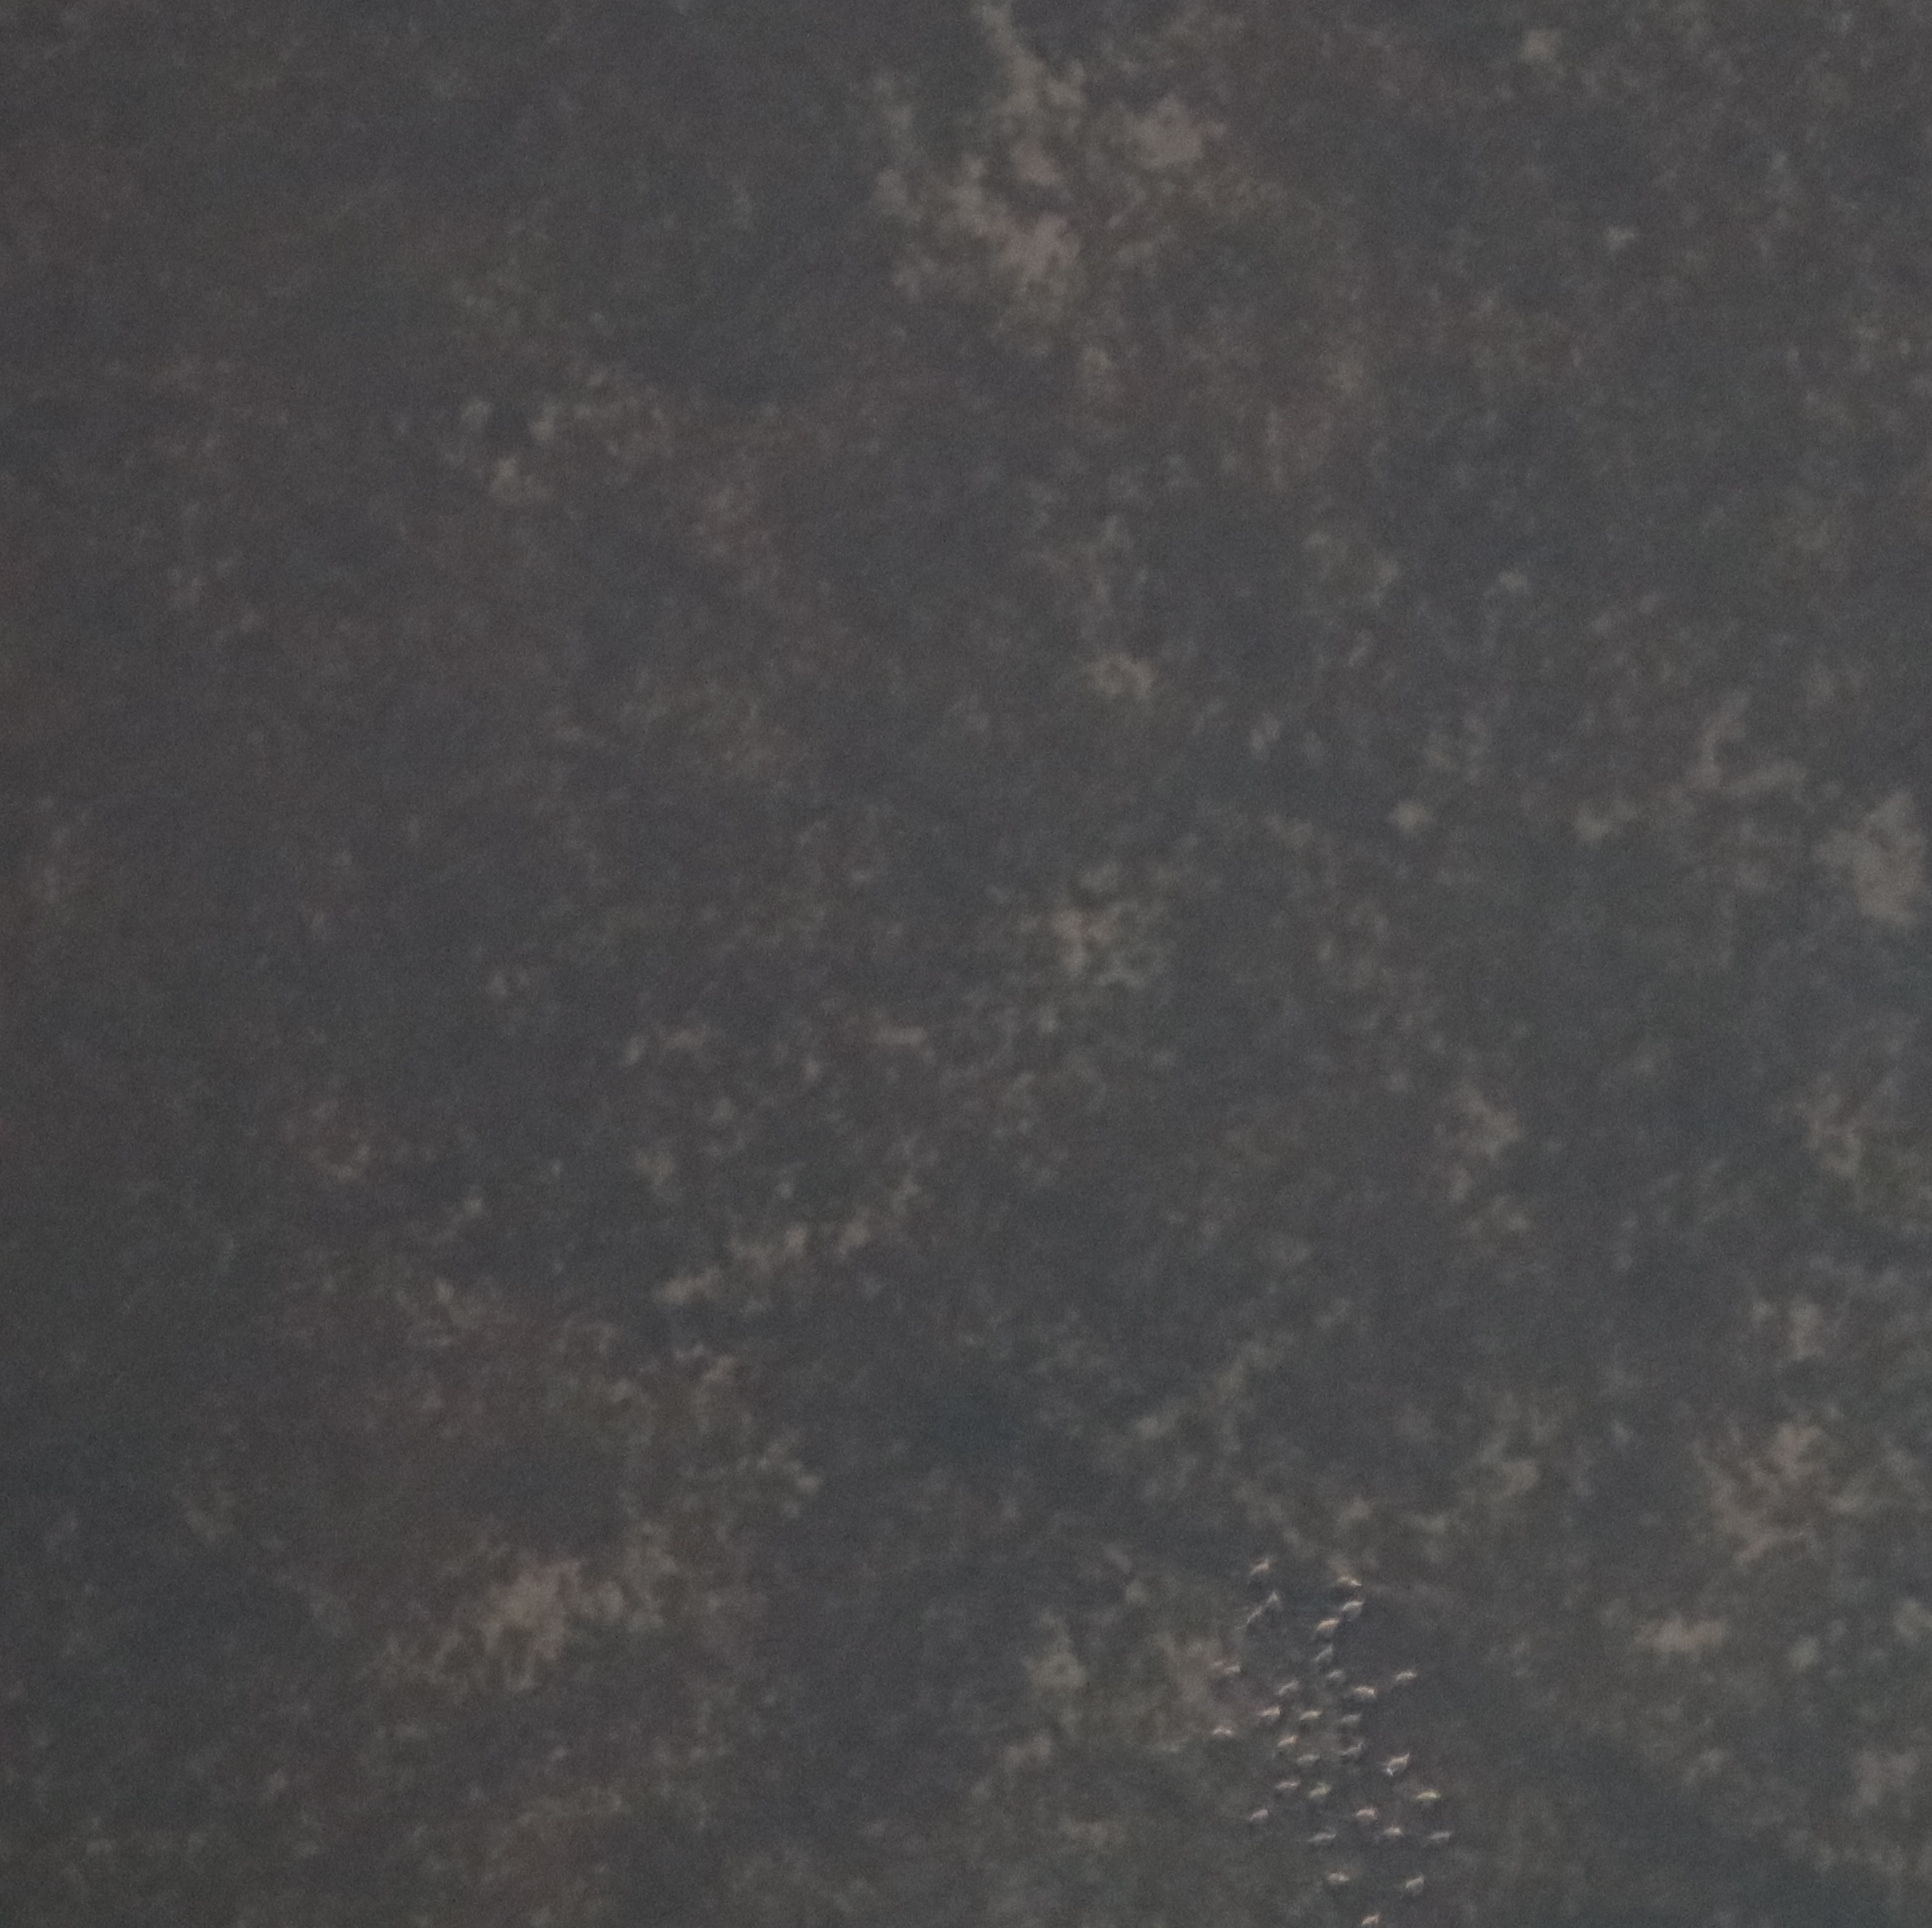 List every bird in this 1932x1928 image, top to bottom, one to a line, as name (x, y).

other bird (1260, 1573)
other bird (1348, 1584)
other bird (1276, 1600)
other bird (1355, 1613)
other bird (1258, 1619)
other bird (1328, 1628)
other bird (1323, 1659)
other bird (1222, 1672)
other bird (1398, 1677)
other bird (1342, 1680)
other bird (1289, 1684)
other bird (1365, 1694)
other bird (1272, 1714)
other bird (1310, 1716)
other bird (1354, 1721)
other bird (1220, 1735)
other bird (1287, 1745)
other bird (1355, 1753)
other bird (1311, 1761)
other bird (1397, 1762)
other bird (1285, 1792)
other bird (1317, 1792)
other bird (1431, 1803)
other bird (1365, 1814)
other bird (1261, 1815)
other bird (1394, 1832)
other bird (1323, 1839)
other bird (1437, 1840)
other bird (1340, 1877)
other bird (1415, 1888)
other bird (1369, 1916)